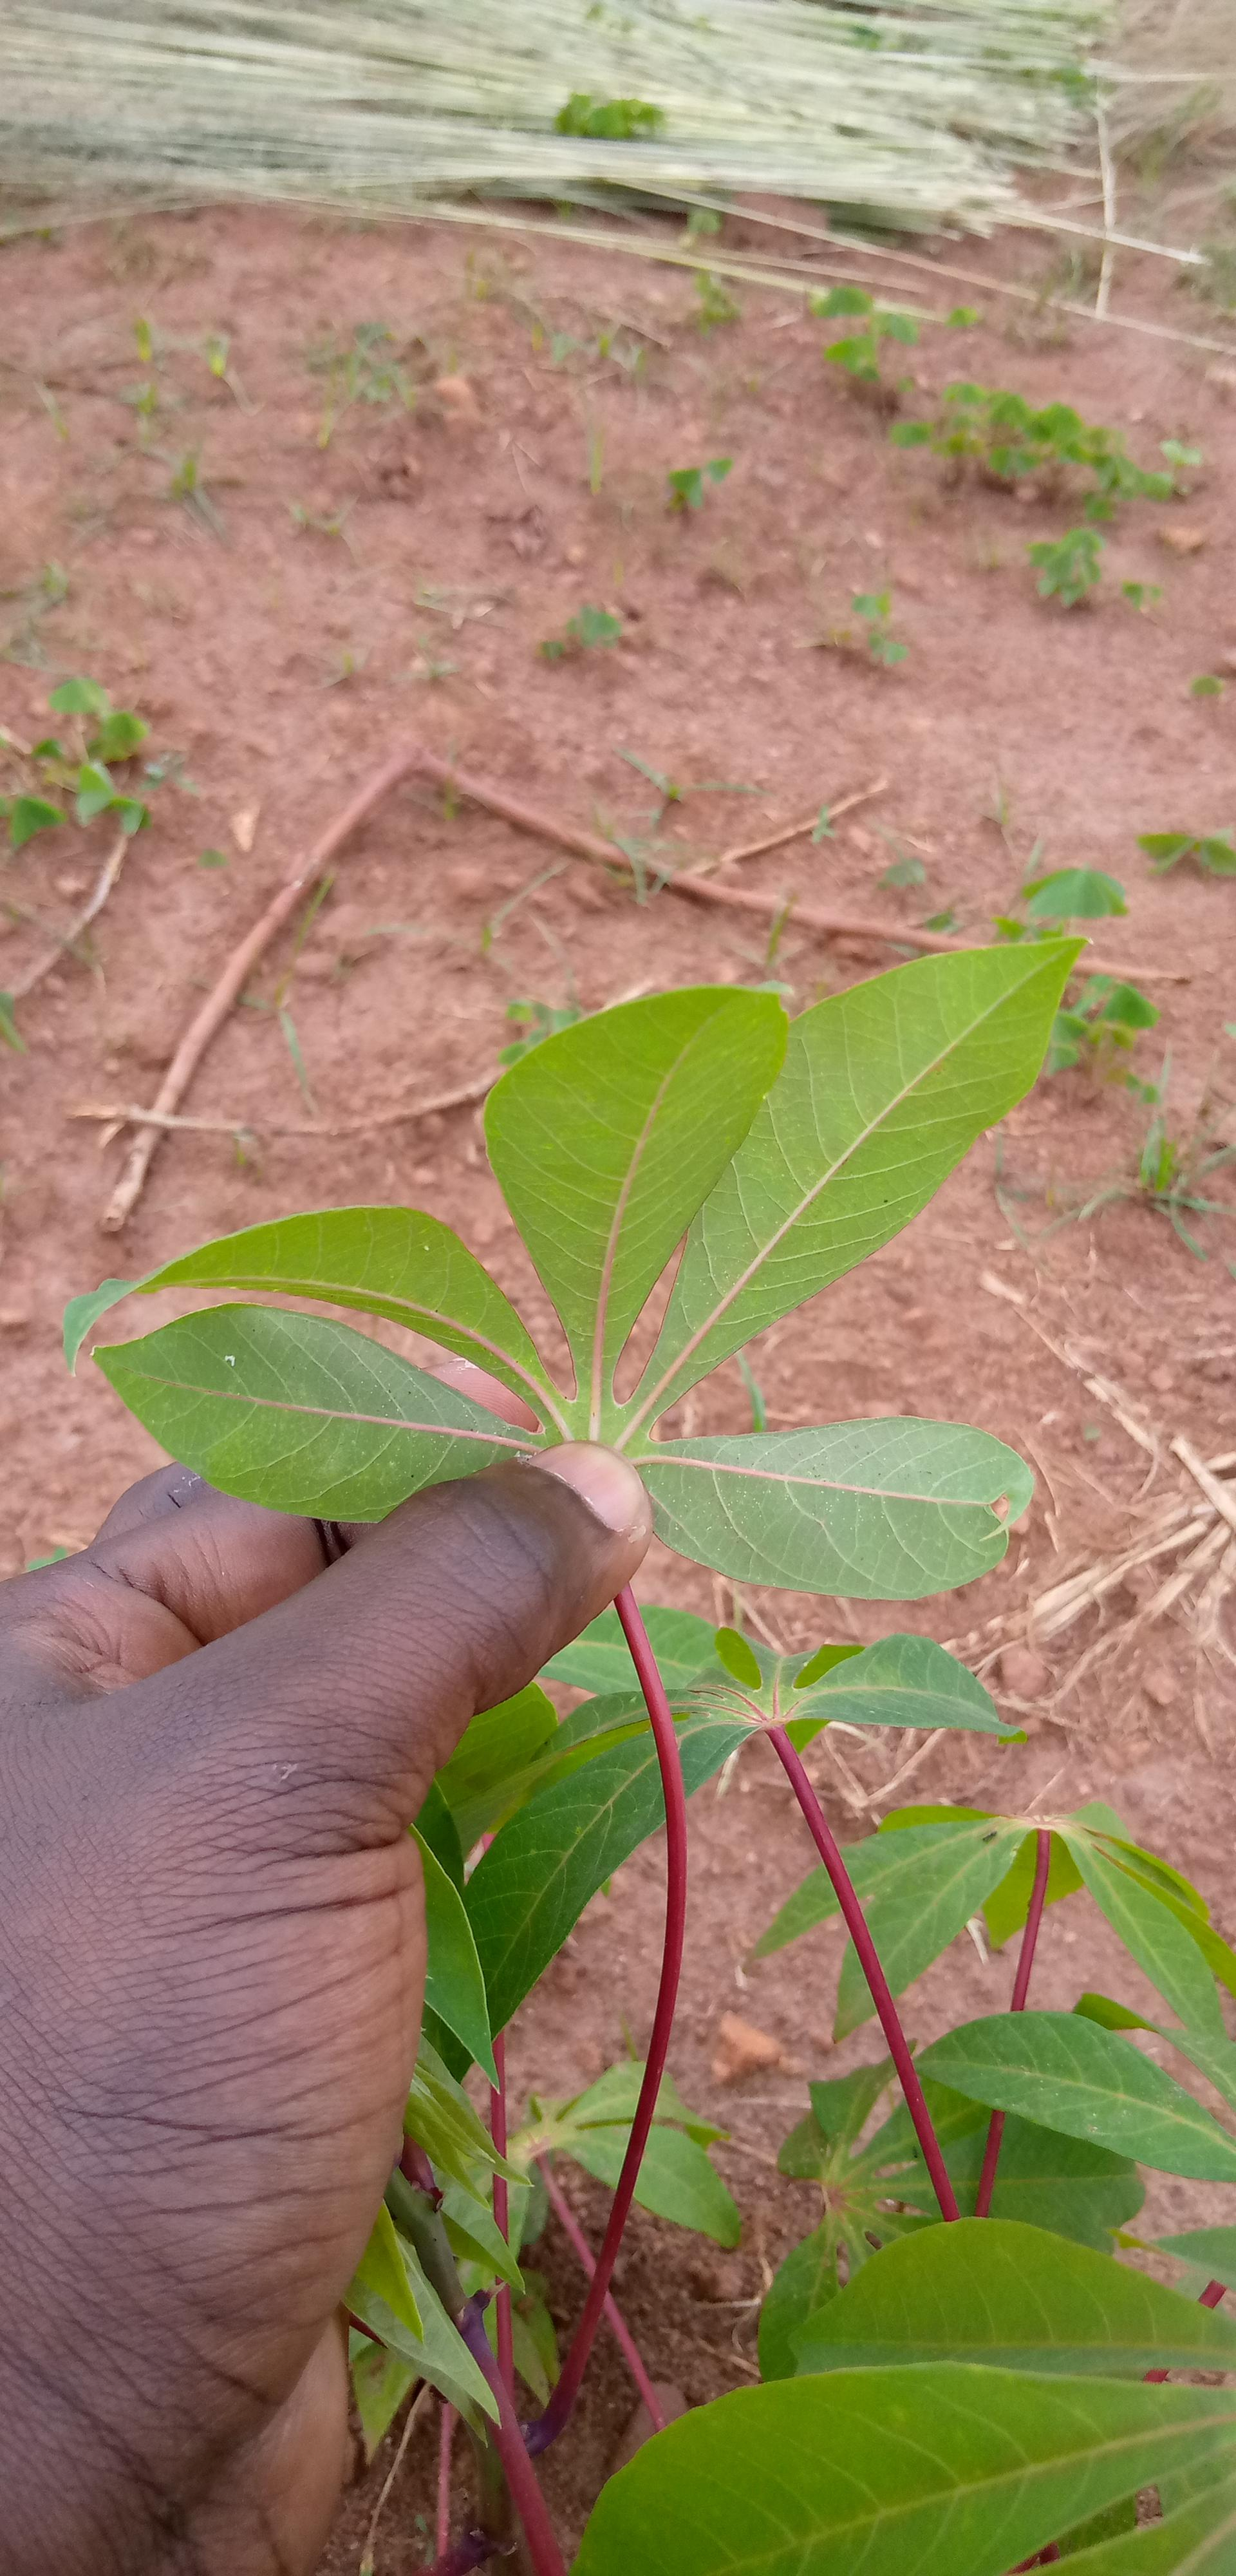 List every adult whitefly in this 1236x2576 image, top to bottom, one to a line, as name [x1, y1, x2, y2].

whitefly [223, 1352, 238, 1369]